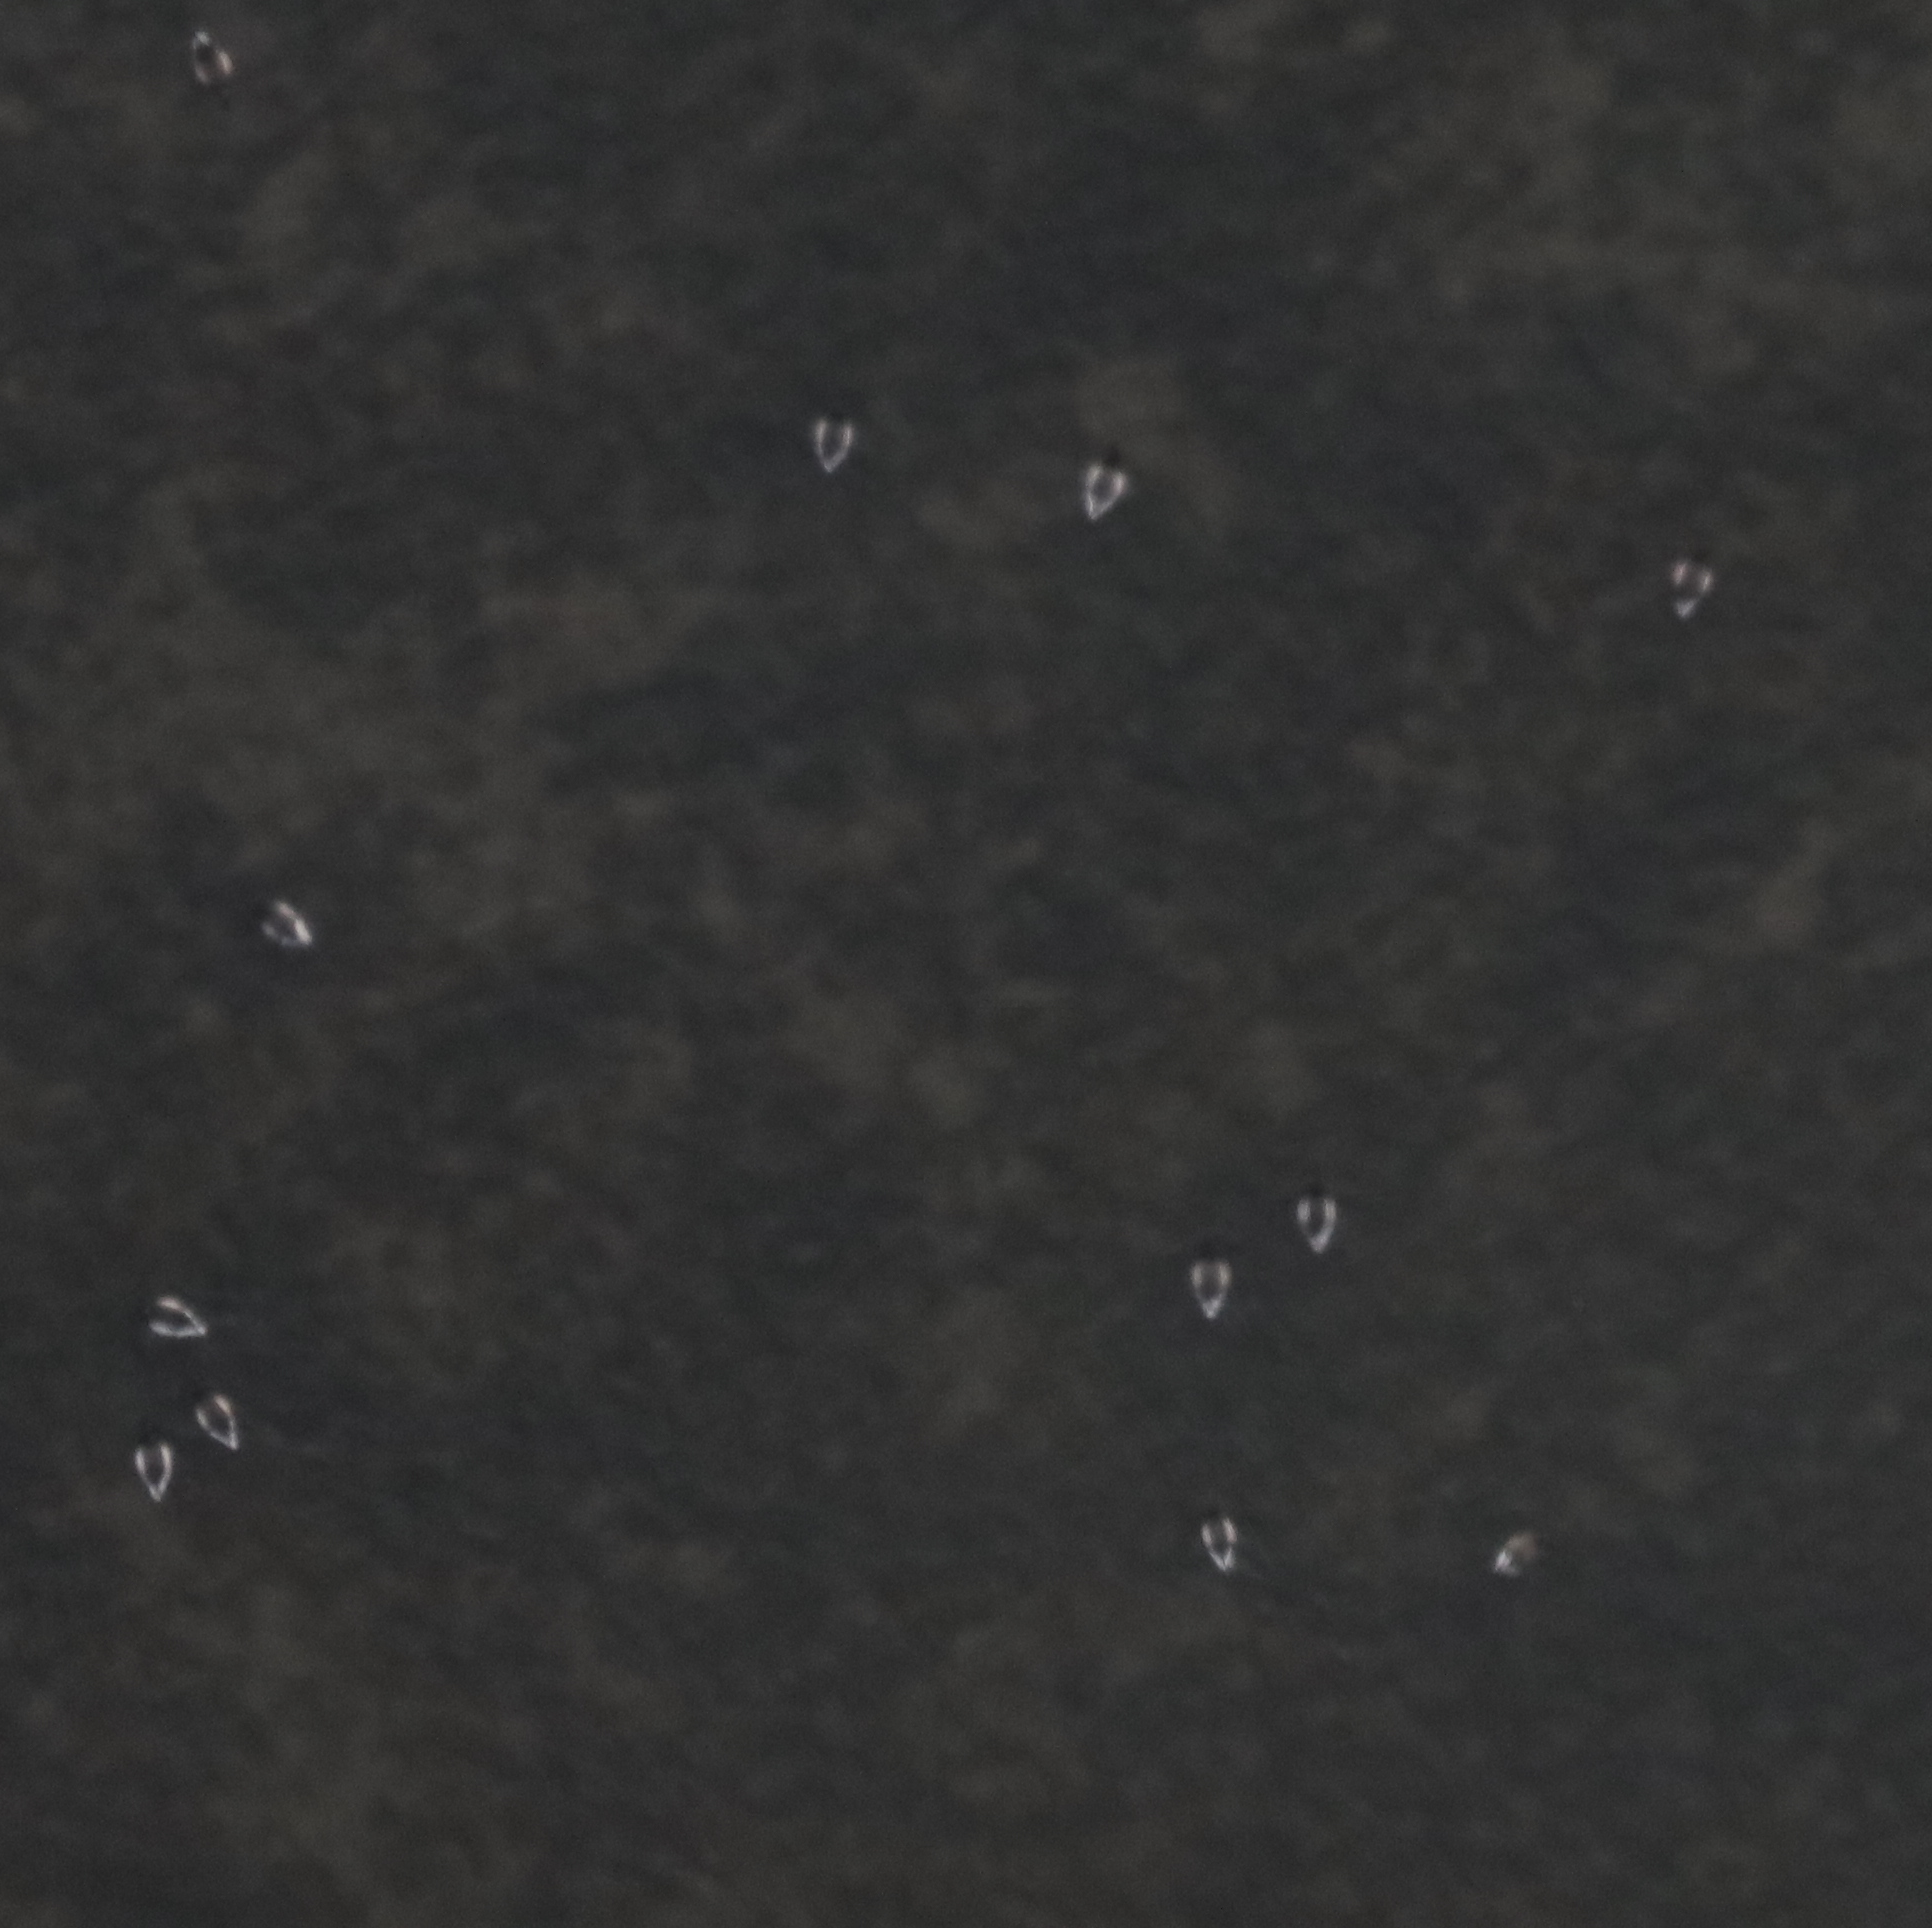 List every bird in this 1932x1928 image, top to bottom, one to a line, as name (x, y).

brant (212, 62)
brant (833, 439)
brant (1106, 487)
brant (1693, 584)
brant (282, 925)
brant (1313, 1217)
brant (1211, 1280)
brant (173, 1319)
brant (217, 1417)
brant (153, 1463)
brant (1218, 1537)
brant (1523, 1556)